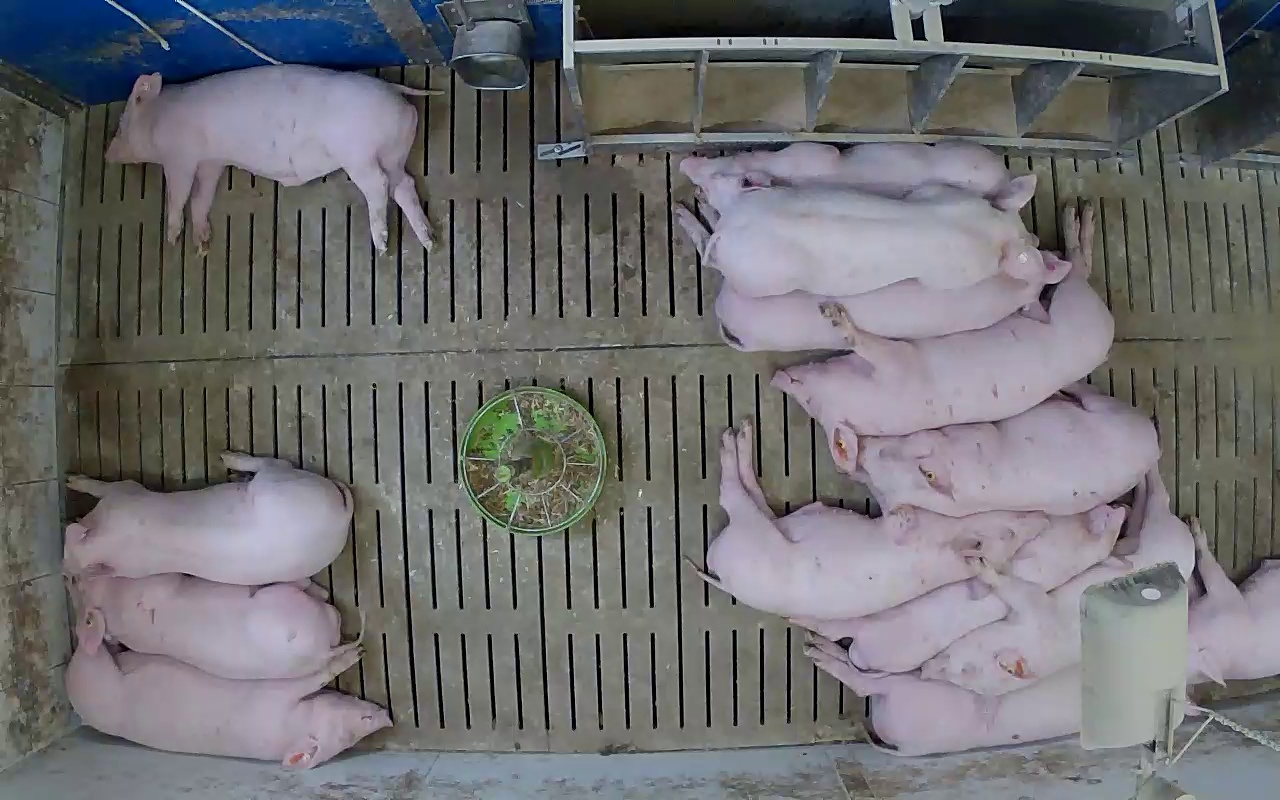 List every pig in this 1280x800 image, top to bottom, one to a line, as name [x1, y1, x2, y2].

pig [102, 63, 445, 257]
pig [682, 139, 1011, 219]
pig [701, 173, 1046, 299]
pig [672, 184, 1073, 353]
pig [769, 199, 1117, 474]
pig [857, 381, 1163, 519]
pig [684, 417, 1053, 621]
pig [62, 451, 356, 586]
pig [920, 460, 1197, 697]
pig [787, 503, 1133, 674]
pig [1187, 514, 1279, 689]
pig [63, 564, 366, 681]
pig [803, 632, 1084, 755]
pig [63, 643, 396, 771]